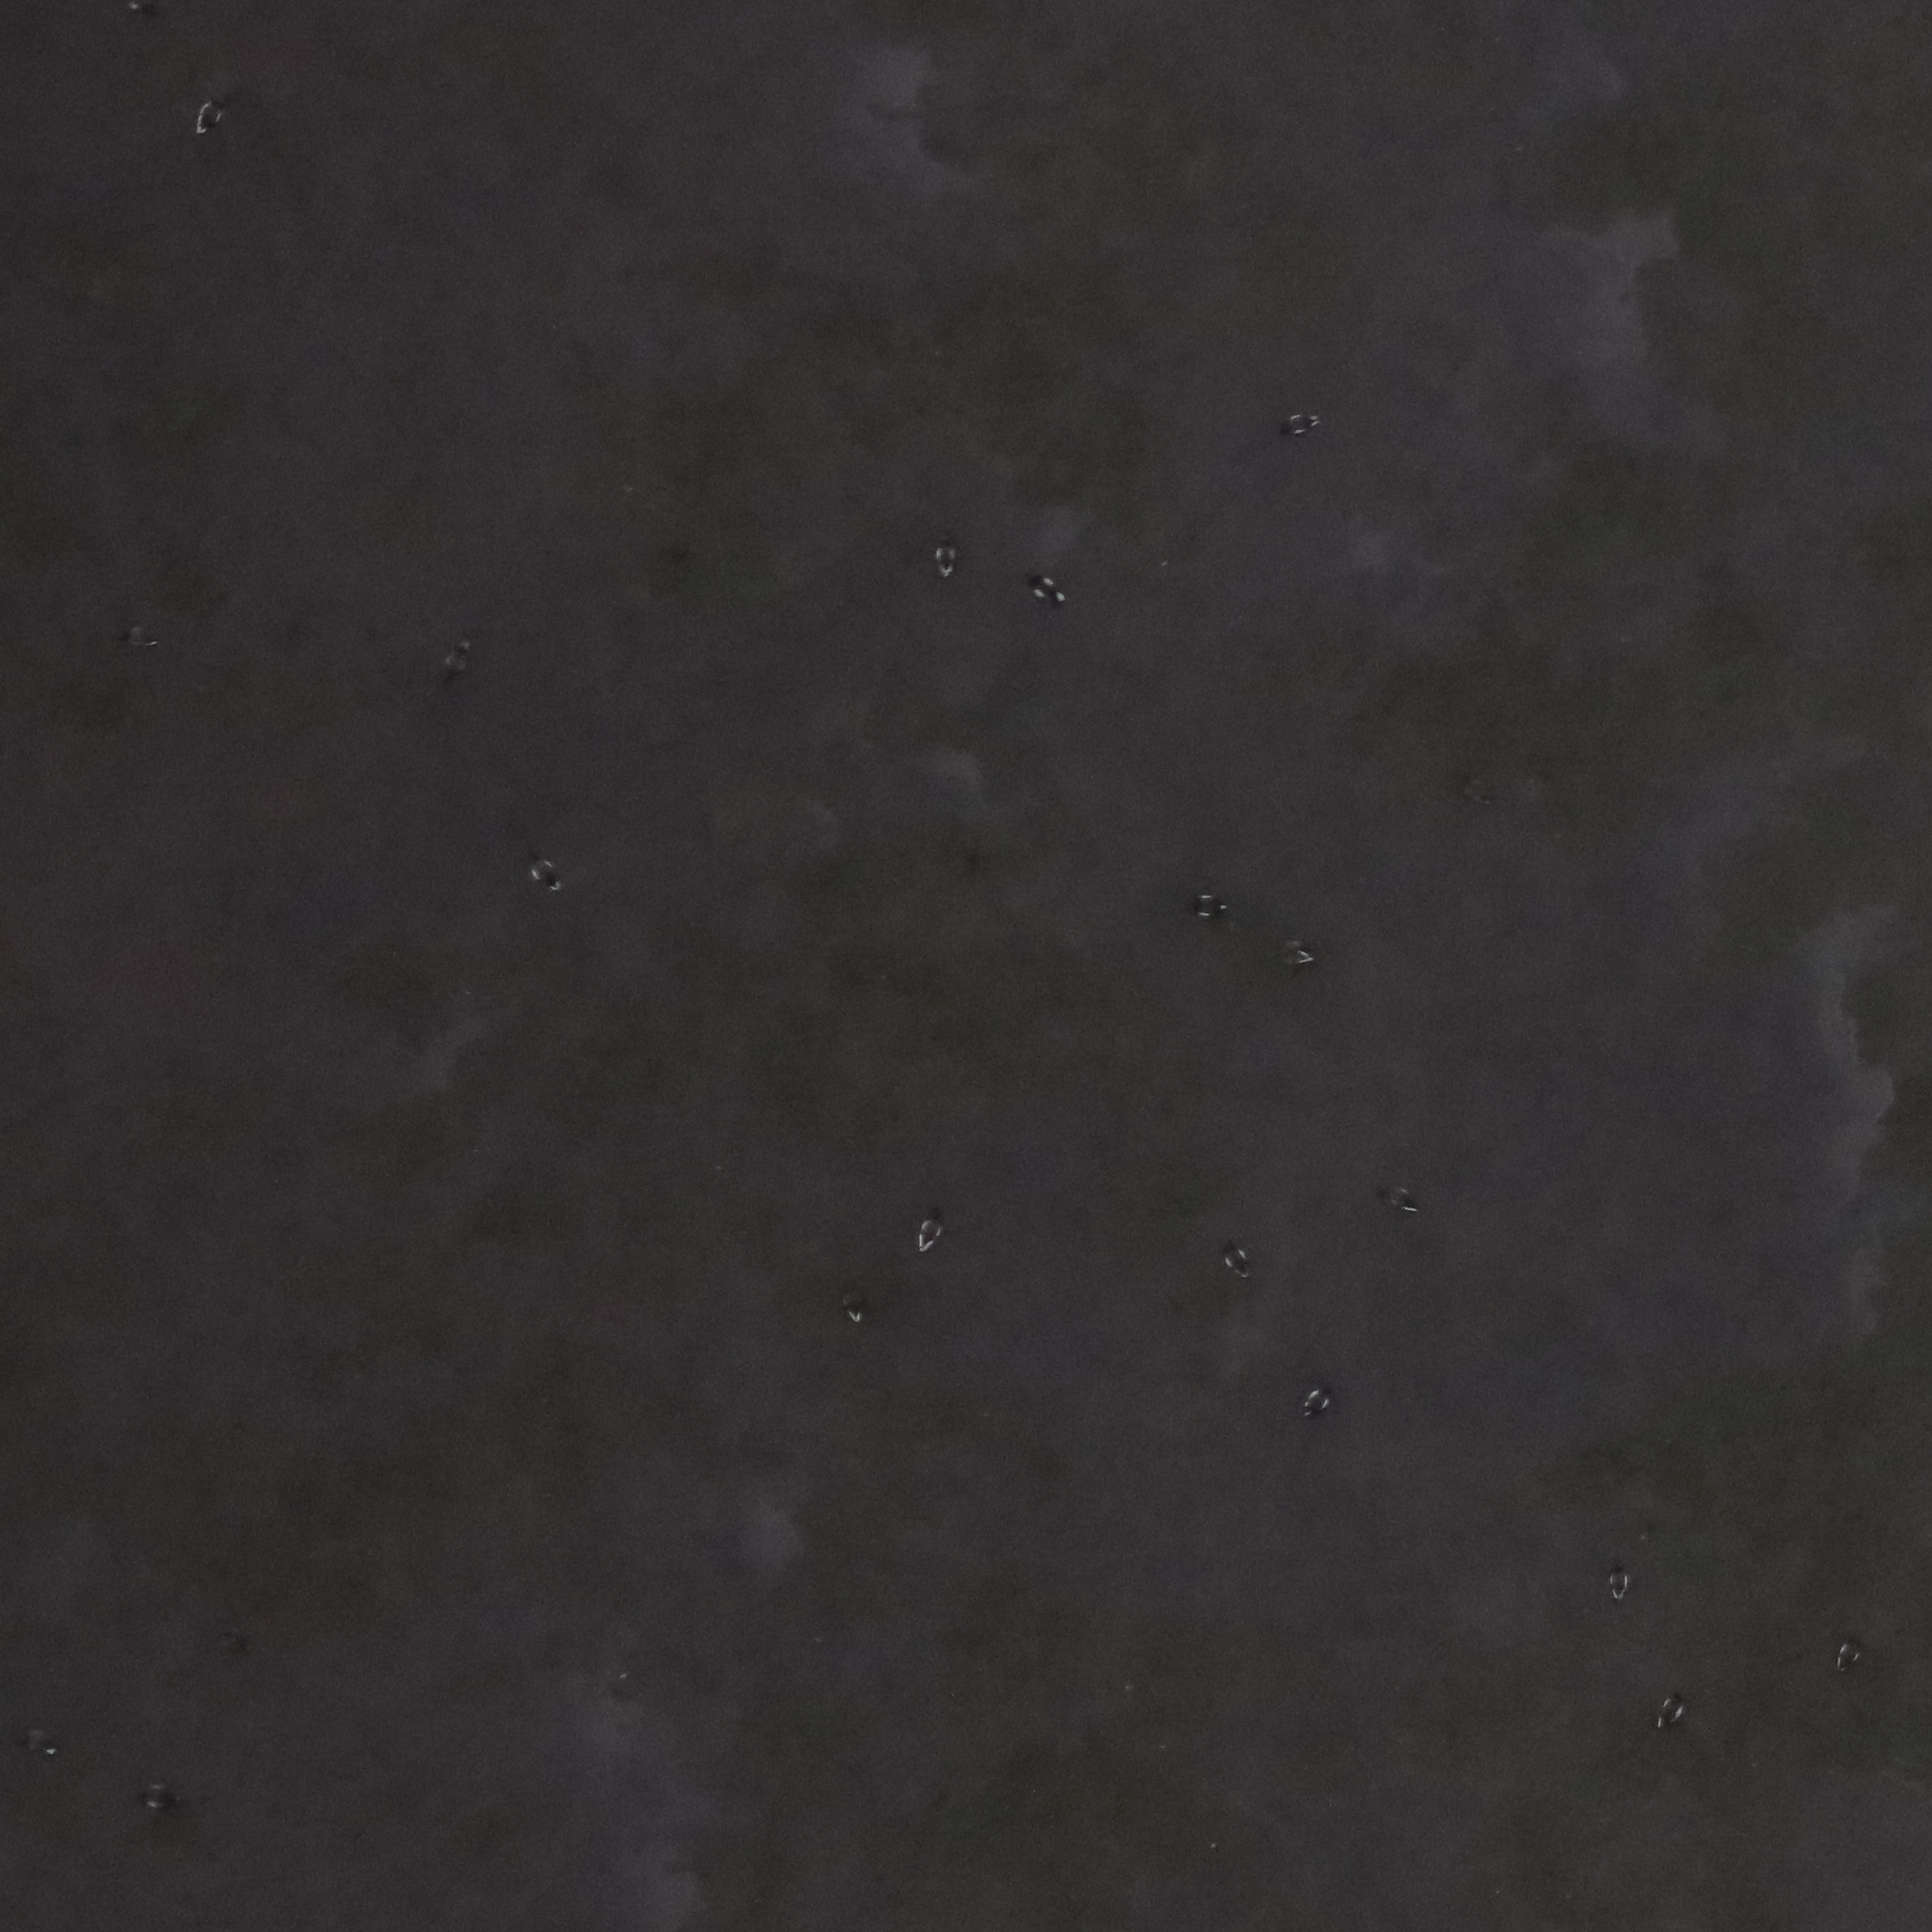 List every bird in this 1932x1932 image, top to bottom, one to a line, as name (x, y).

brant (210, 117)
brant (1299, 425)
brant (946, 558)
brant (1048, 588)
brant (141, 637)
brant (454, 660)
brant (1475, 789)
brant (545, 872)
brant (1209, 906)
brant (1290, 954)
brant (1402, 1199)
brant (931, 1232)
brant (1237, 1260)
brant (852, 1302)
brant (1318, 1403)
brant (1620, 1582)
brant (1848, 1657)
brant (1671, 1711)
brant (43, 1737)
brant (159, 1798)